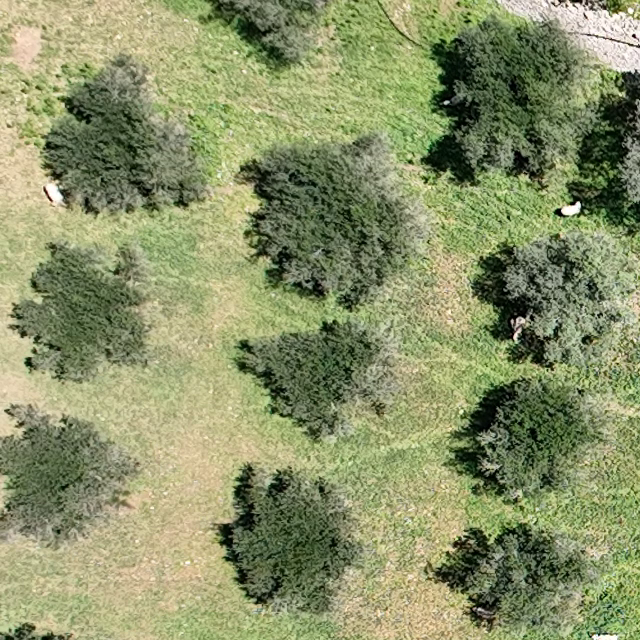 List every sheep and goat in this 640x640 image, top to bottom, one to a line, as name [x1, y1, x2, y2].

sheep [44, 184, 63, 203]
sheep [561, 201, 582, 216]
sheep [511, 316, 524, 342]
sheep [473, 606, 497, 620]
sheep [590, 633, 618, 639]